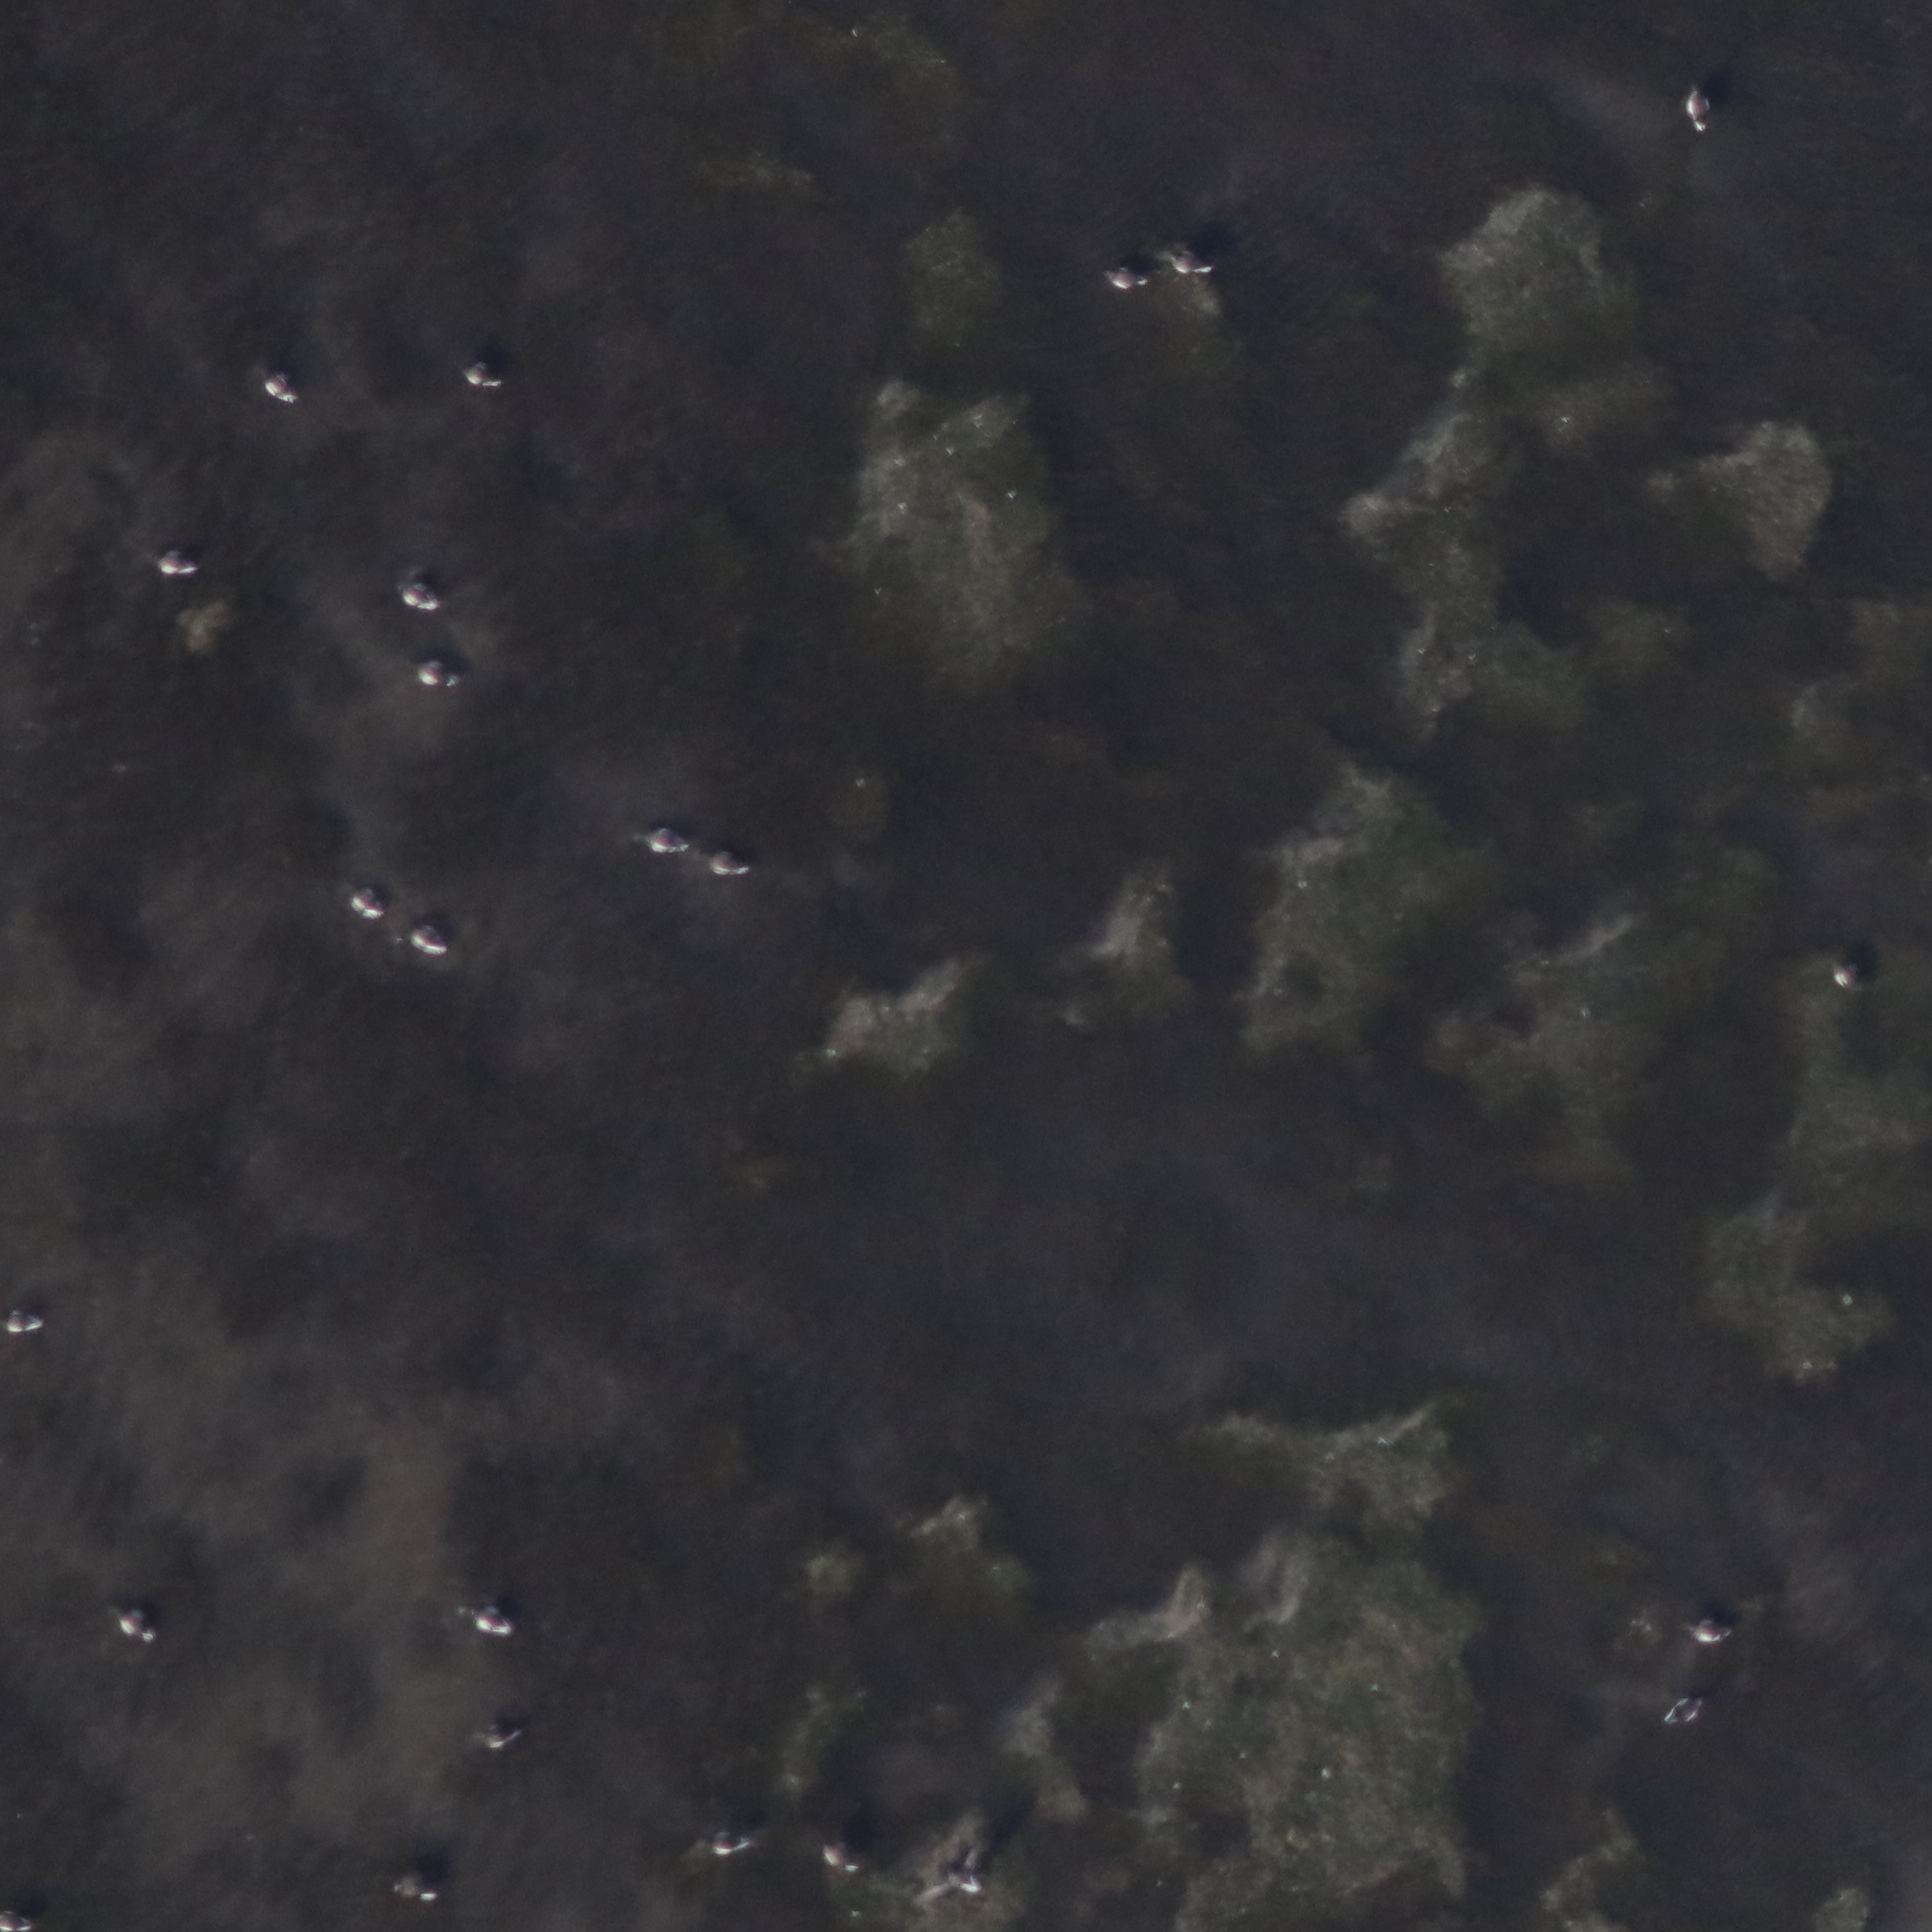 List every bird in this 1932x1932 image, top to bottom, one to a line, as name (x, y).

brant (1700, 107)
brant (1186, 259)
brant (1124, 280)
brant (477, 376)
brant (277, 384)
brant (177, 560)
brant (418, 590)
brant (432, 670)
brant (662, 840)
brant (731, 869)
brant (369, 900)
brant (427, 937)
brant (1850, 977)
brant (23, 1318)
brant (489, 1620)
brant (135, 1623)
brant (1707, 1630)
brant (1687, 1711)
brant (494, 1738)
brant (723, 1842)
brant (837, 1856)
brant (958, 1880)
brant (414, 1887)
brant (6, 1926)